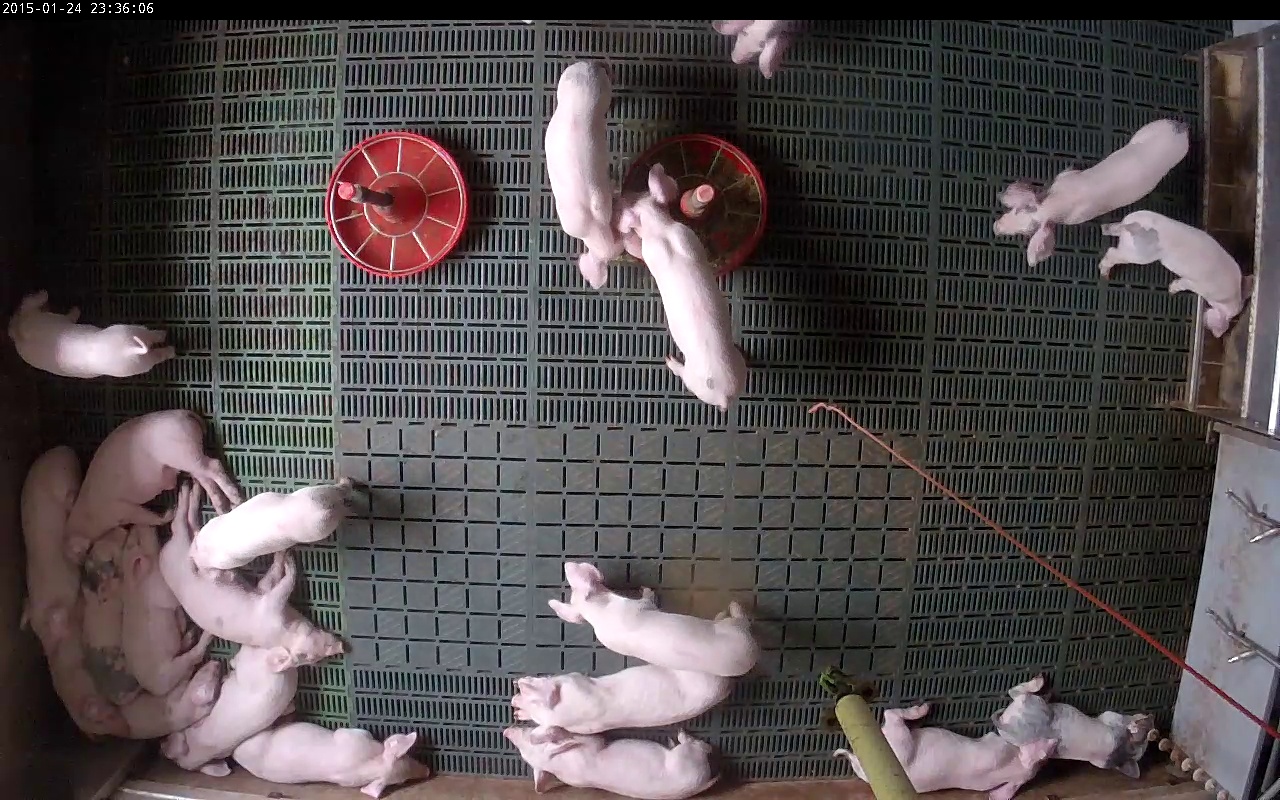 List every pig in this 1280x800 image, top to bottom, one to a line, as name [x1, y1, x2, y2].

pig [710, 19, 798, 78]
pig [543, 59, 645, 291]
pig [992, 116, 1192, 268]
pig [611, 163, 750, 413]
pig [1098, 209, 1254, 337]
pig [7, 288, 177, 378]
pig [64, 408, 244, 540]
pig [17, 444, 83, 666]
pig [189, 476, 355, 583]
pig [158, 479, 348, 675]
pig [121, 524, 218, 696]
pig [64, 526, 148, 709]
pig [545, 561, 761, 677]
pig [158, 646, 300, 777]
pig [117, 658, 224, 740]
pig [509, 665, 734, 747]
pig [990, 673, 1161, 779]
pig [831, 702, 1060, 798]
pig [233, 717, 432, 799]
pig [501, 723, 723, 795]